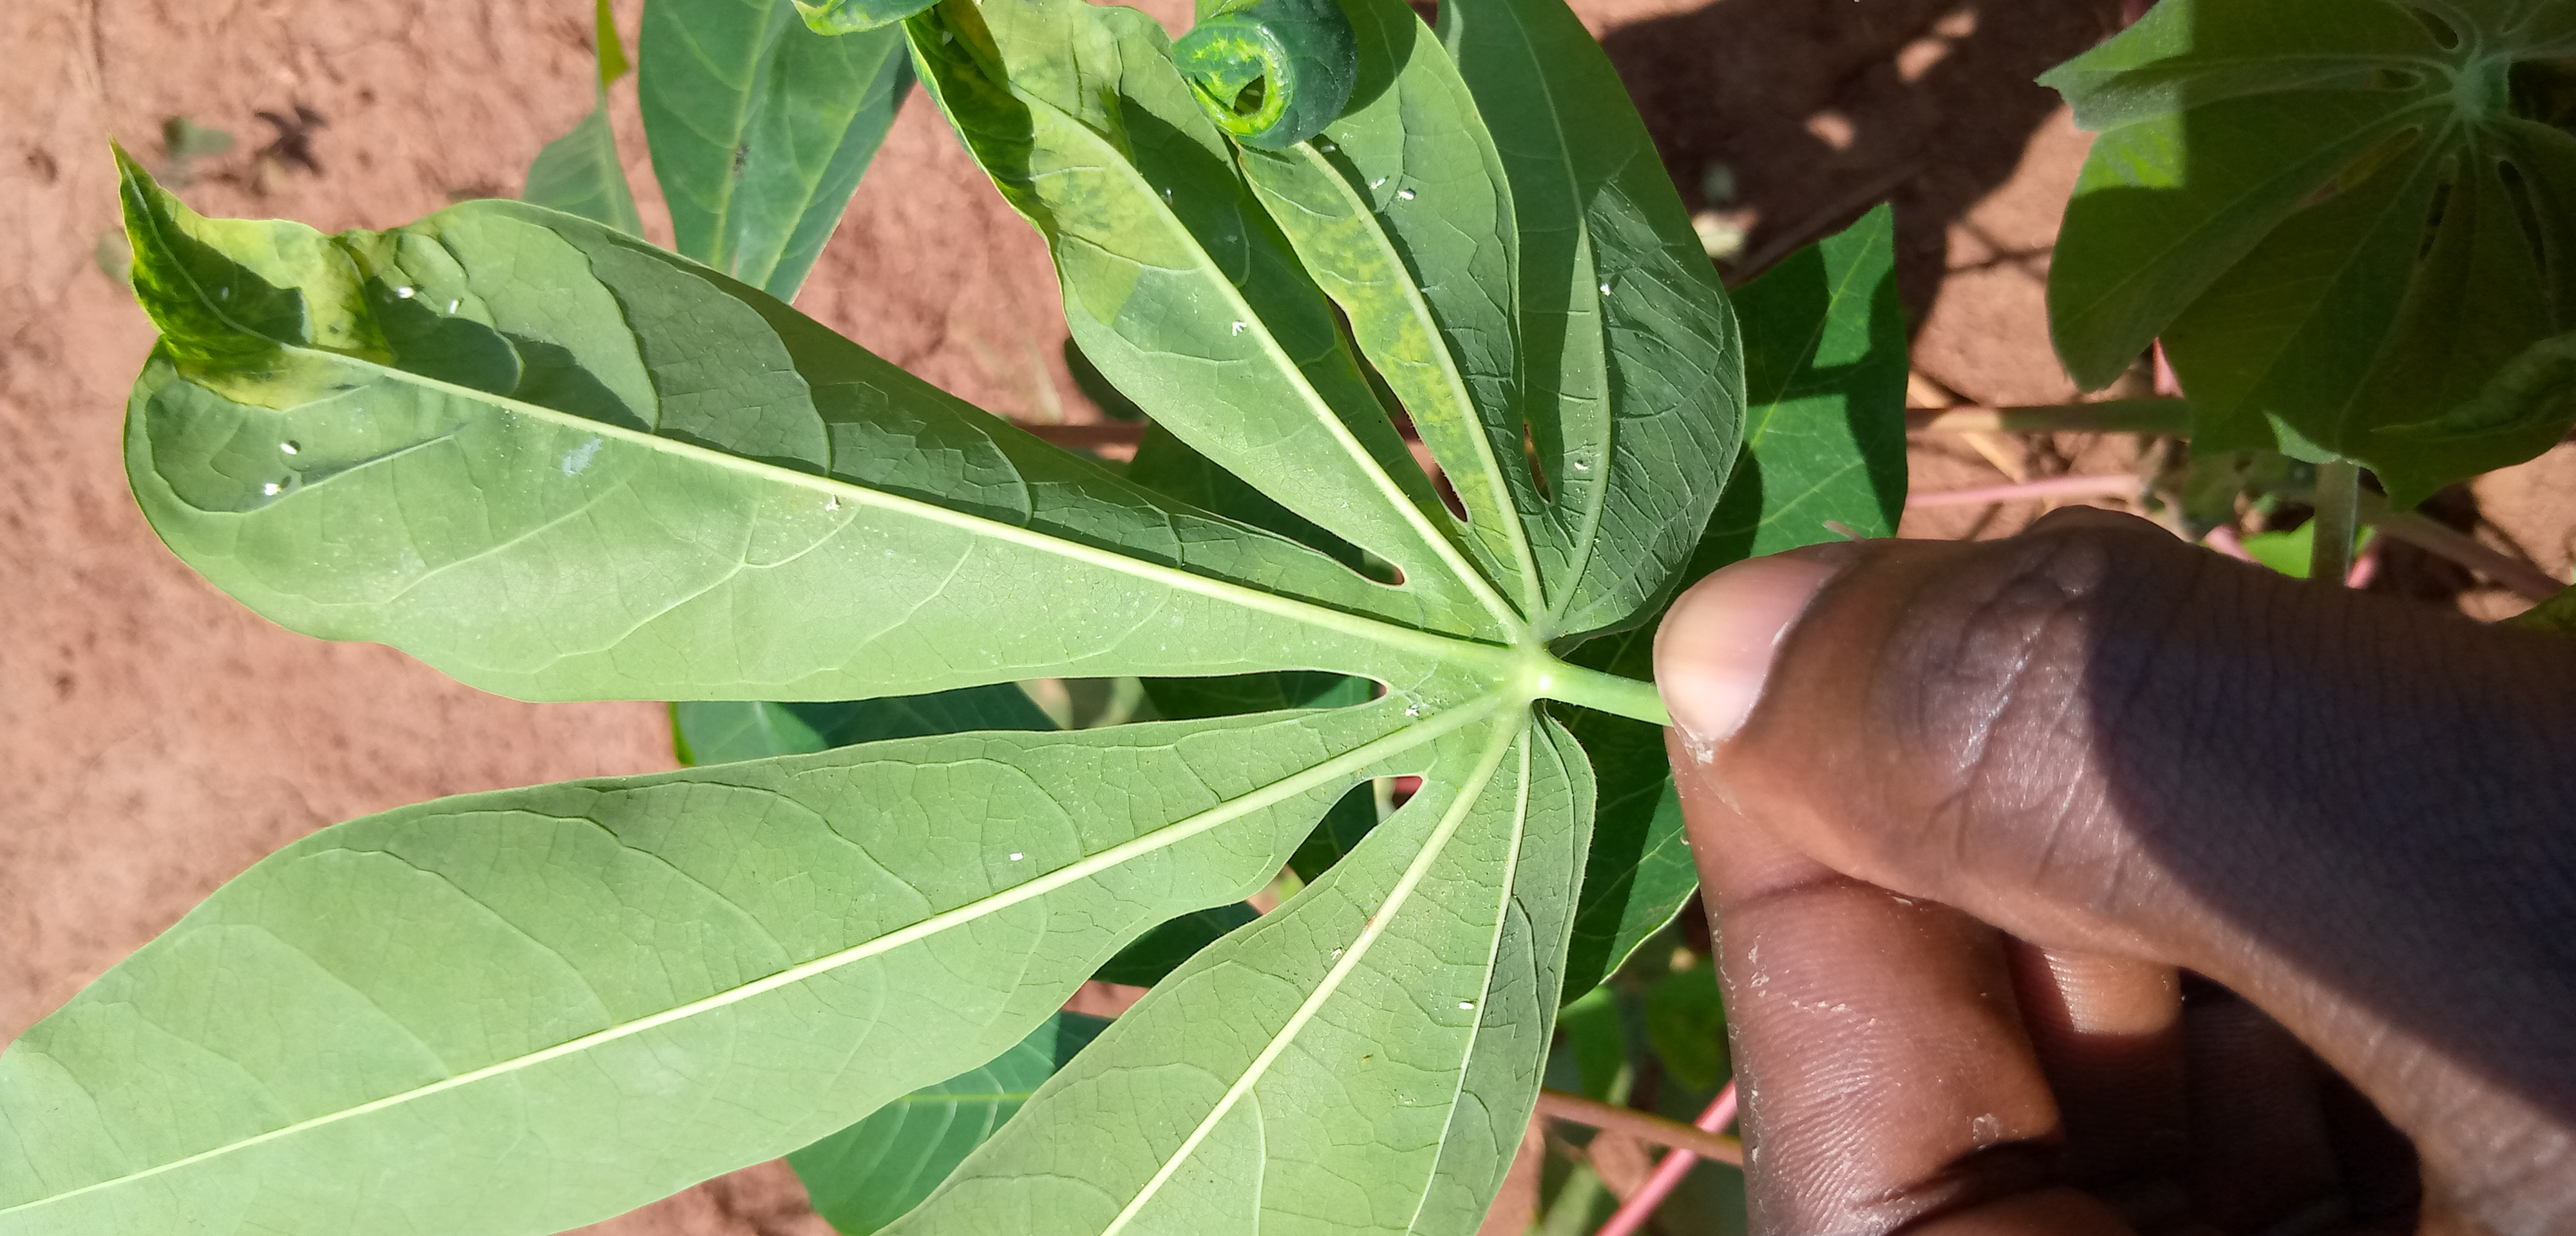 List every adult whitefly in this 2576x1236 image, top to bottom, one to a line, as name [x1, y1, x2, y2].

whitefly [1371, 173, 1385, 194]
whitefly [1397, 185, 1417, 205]
whitefly [1598, 280, 1615, 302]
whitefly [396, 283, 419, 303]
whitefly [446, 296, 460, 314]
whitefly [1227, 315, 1251, 339]
whitefly [276, 438, 301, 457]
whitefly [1570, 457, 1593, 473]
whitefly [260, 478, 283, 496]
whitefly [821, 494, 844, 514]
whitefly [1403, 703, 1421, 723]
whitefly [1004, 839, 1034, 869]
whitefly [1327, 944, 1344, 960]
whitefly [1453, 995, 1477, 1013]